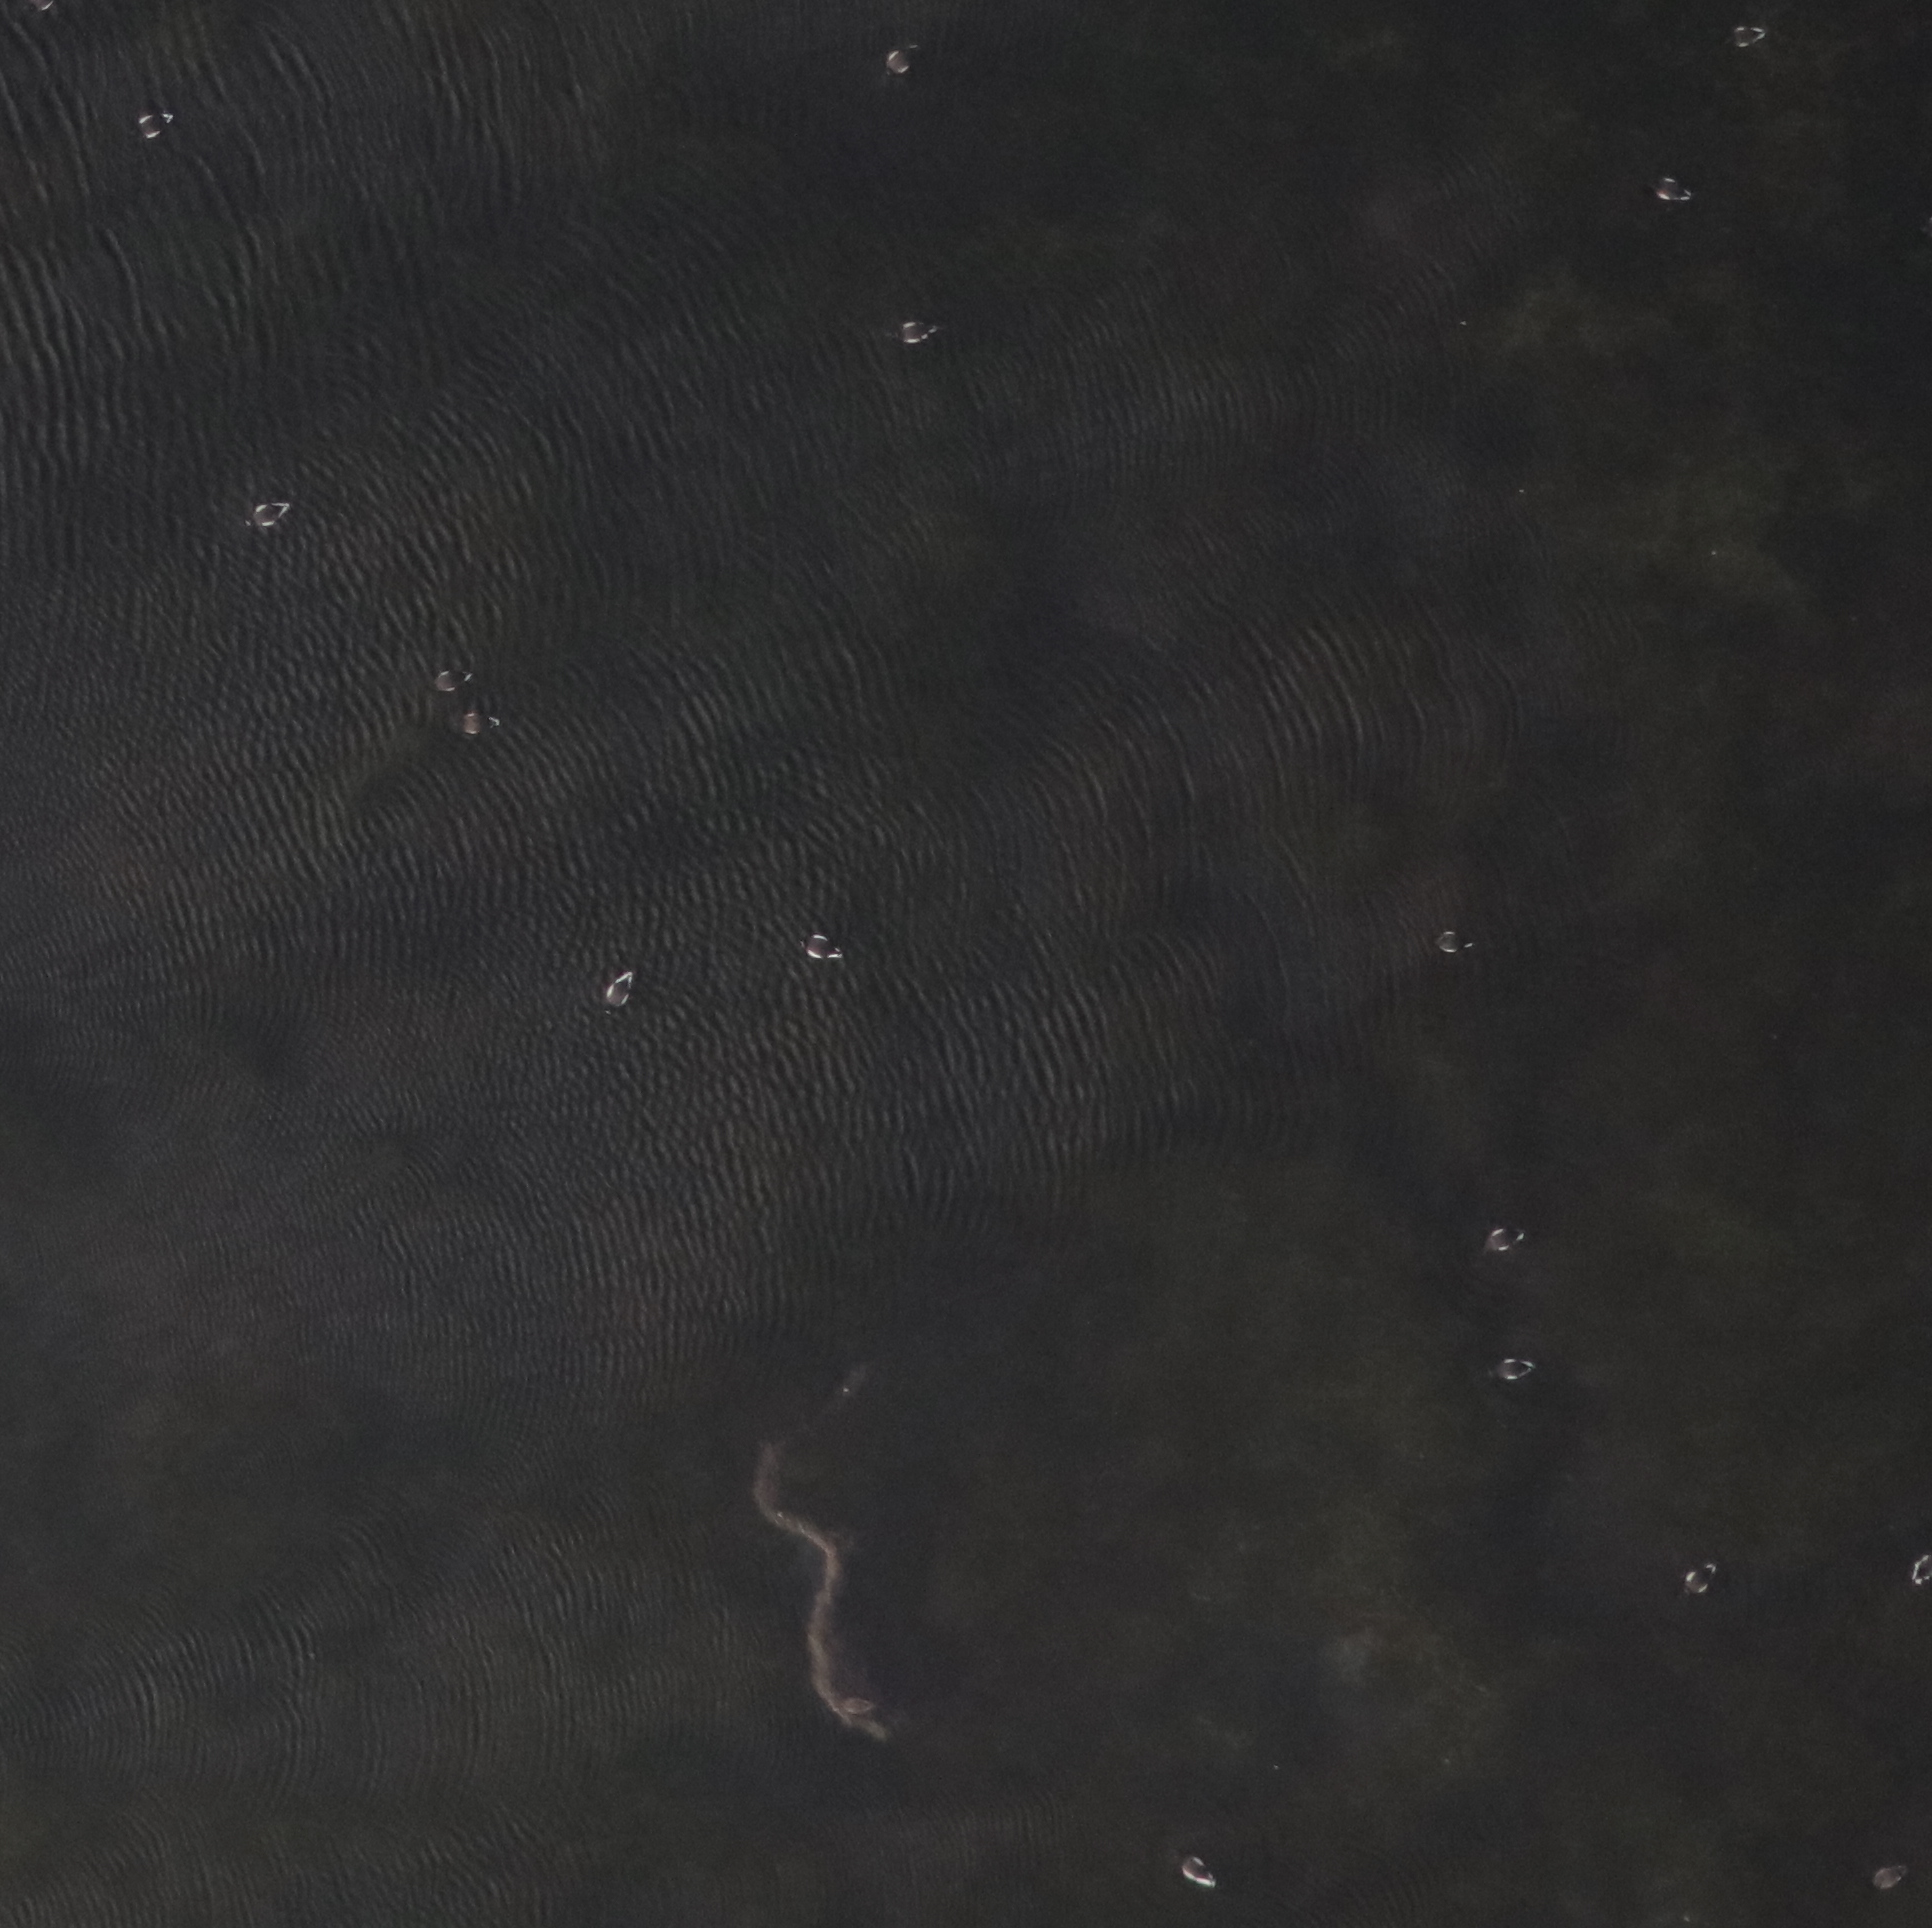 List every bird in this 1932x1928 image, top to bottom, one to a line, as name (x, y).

brant (1748, 38)
brant (899, 60)
brant (153, 125)
brant (1669, 190)
brant (916, 332)
brant (268, 515)
brant (447, 679)
brant (475, 720)
brant (1450, 942)
brant (821, 946)
brant (618, 993)
brant (1502, 1243)
brant (1511, 1370)
brant (1927, 1568)
brant (1699, 1580)
brant (858, 1704)
brant (1196, 1874)
brant (1886, 1878)